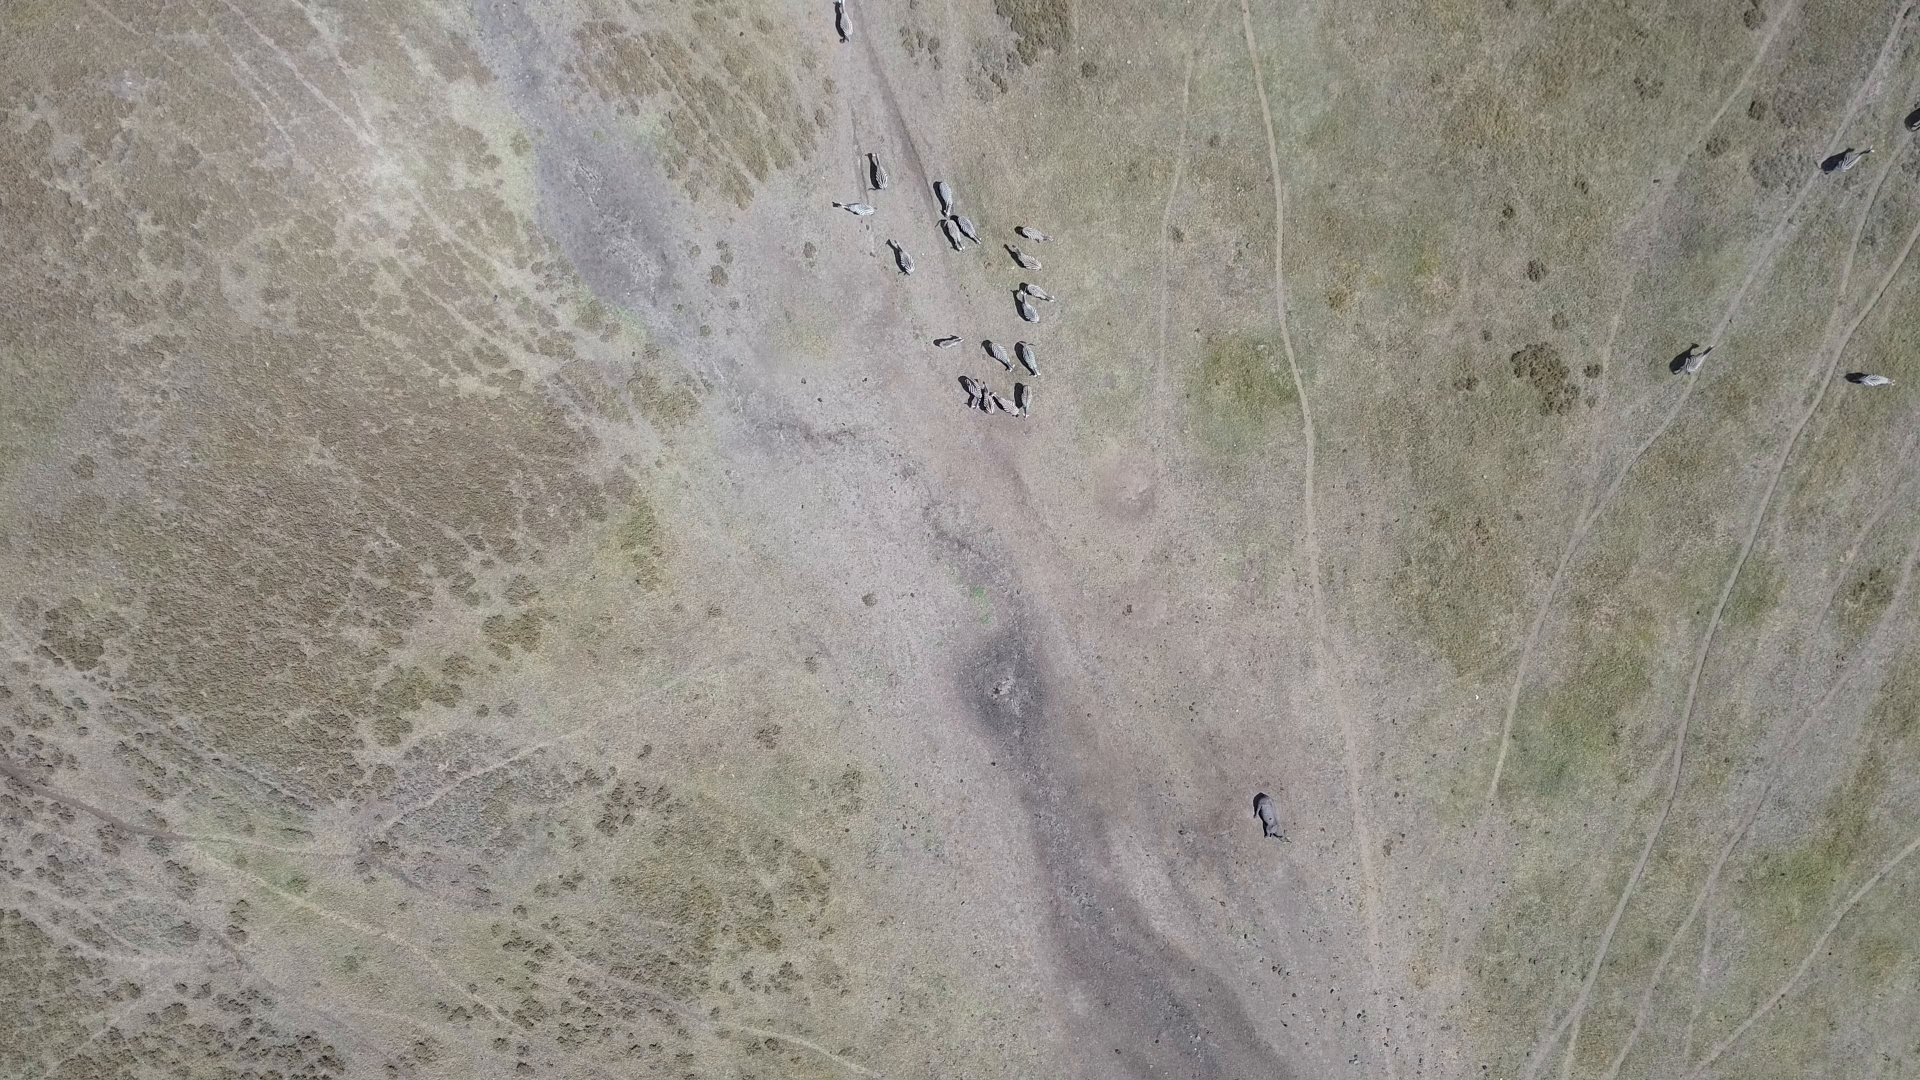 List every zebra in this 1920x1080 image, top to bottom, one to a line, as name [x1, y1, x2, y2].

zebra [837, 0, 854, 42]
zebra [1820, 151, 1861, 176]
zebra [870, 152, 890, 192]
zebra [936, 180, 953, 218]
zebra [830, 199, 871, 216]
zebra [934, 214, 964, 254]
zebra [957, 215, 982, 246]
zebra [1016, 225, 1048, 243]
zebra [890, 240, 914, 275]
zebra [1007, 243, 1044, 273]
zebra [1024, 280, 1052, 308]
zebra [1017, 287, 1037, 322]
zebra [930, 338, 961, 348]
zebra [988, 339, 1015, 372]
zebra [1019, 341, 1037, 375]
zebra [1673, 348, 1711, 375]
zebra [1846, 374, 1891, 388]
zebra [963, 378, 981, 410]
zebra [983, 379, 994, 413]
zebra [1018, 386, 1031, 416]
zebra [991, 392, 1019, 417]